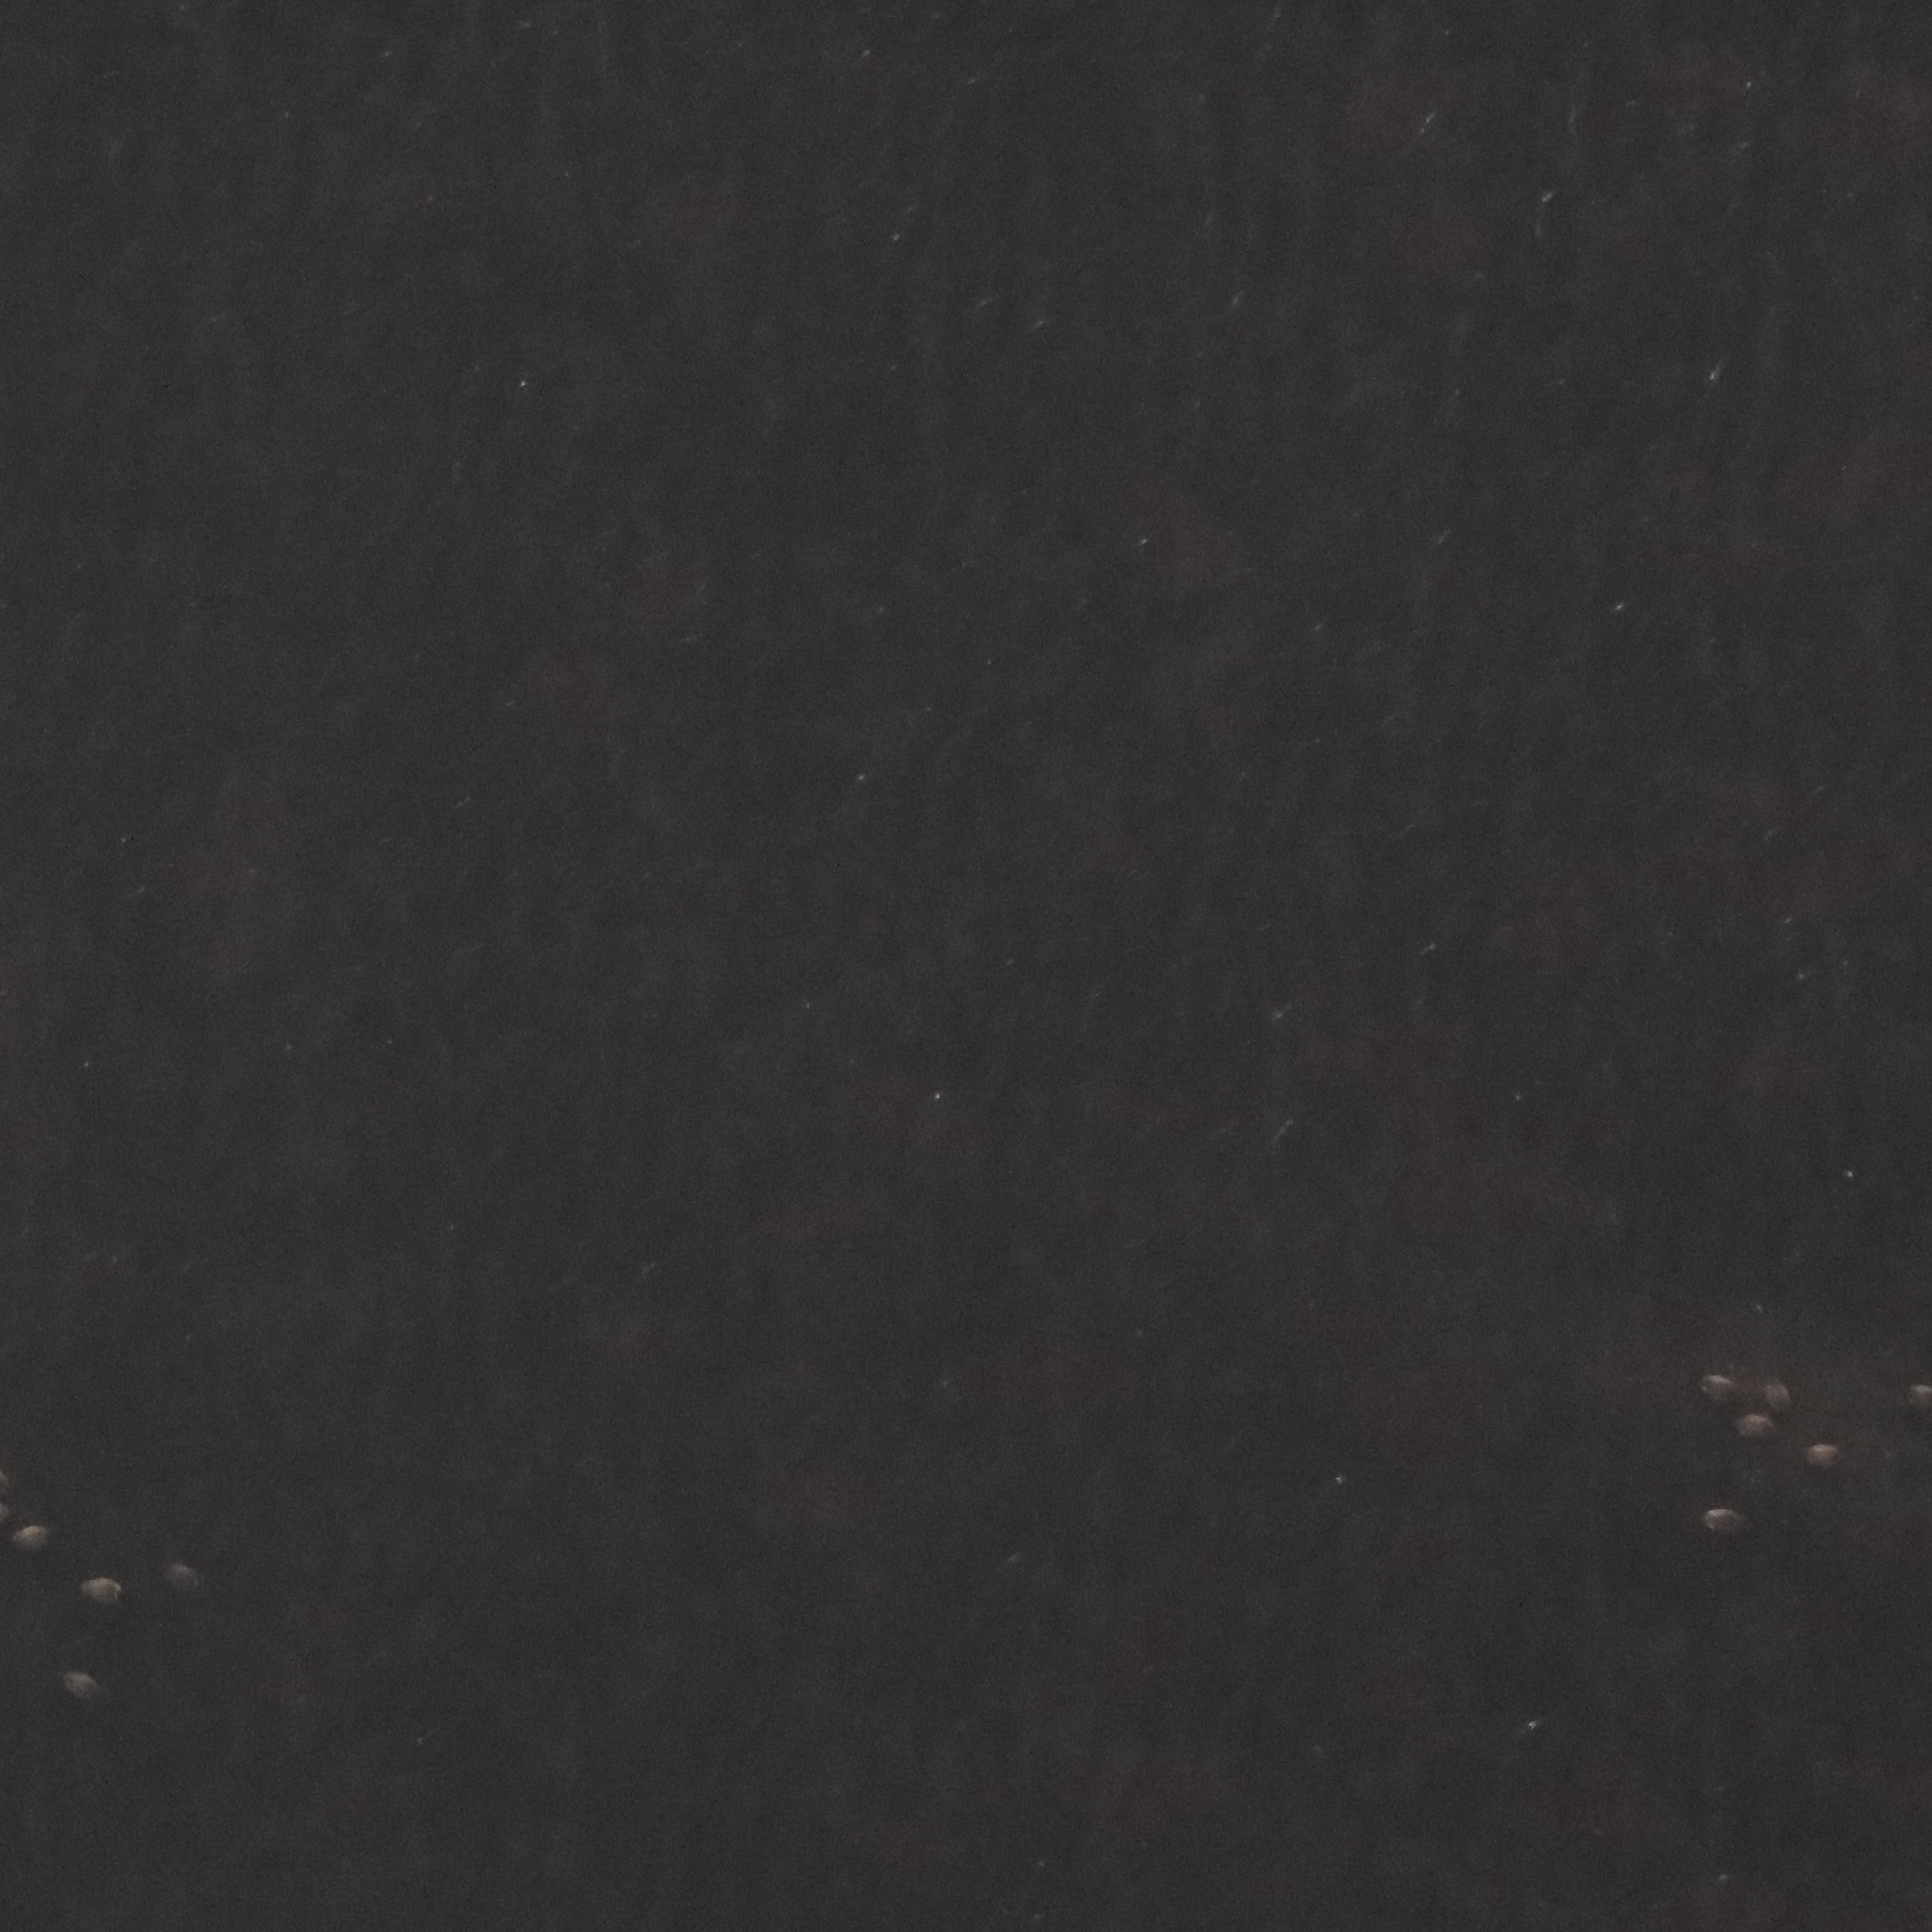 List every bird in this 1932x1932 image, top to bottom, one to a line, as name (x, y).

Canada goose (1710, 1389)
Canada goose (1775, 1391)
Canada goose (1923, 1394)
Canada goose (1756, 1426)
Canada goose (1823, 1453)
Canada goose (1720, 1519)
Canada goose (37, 1538)
Canada goose (183, 1580)
Canada goose (100, 1593)
Canada goose (82, 1686)